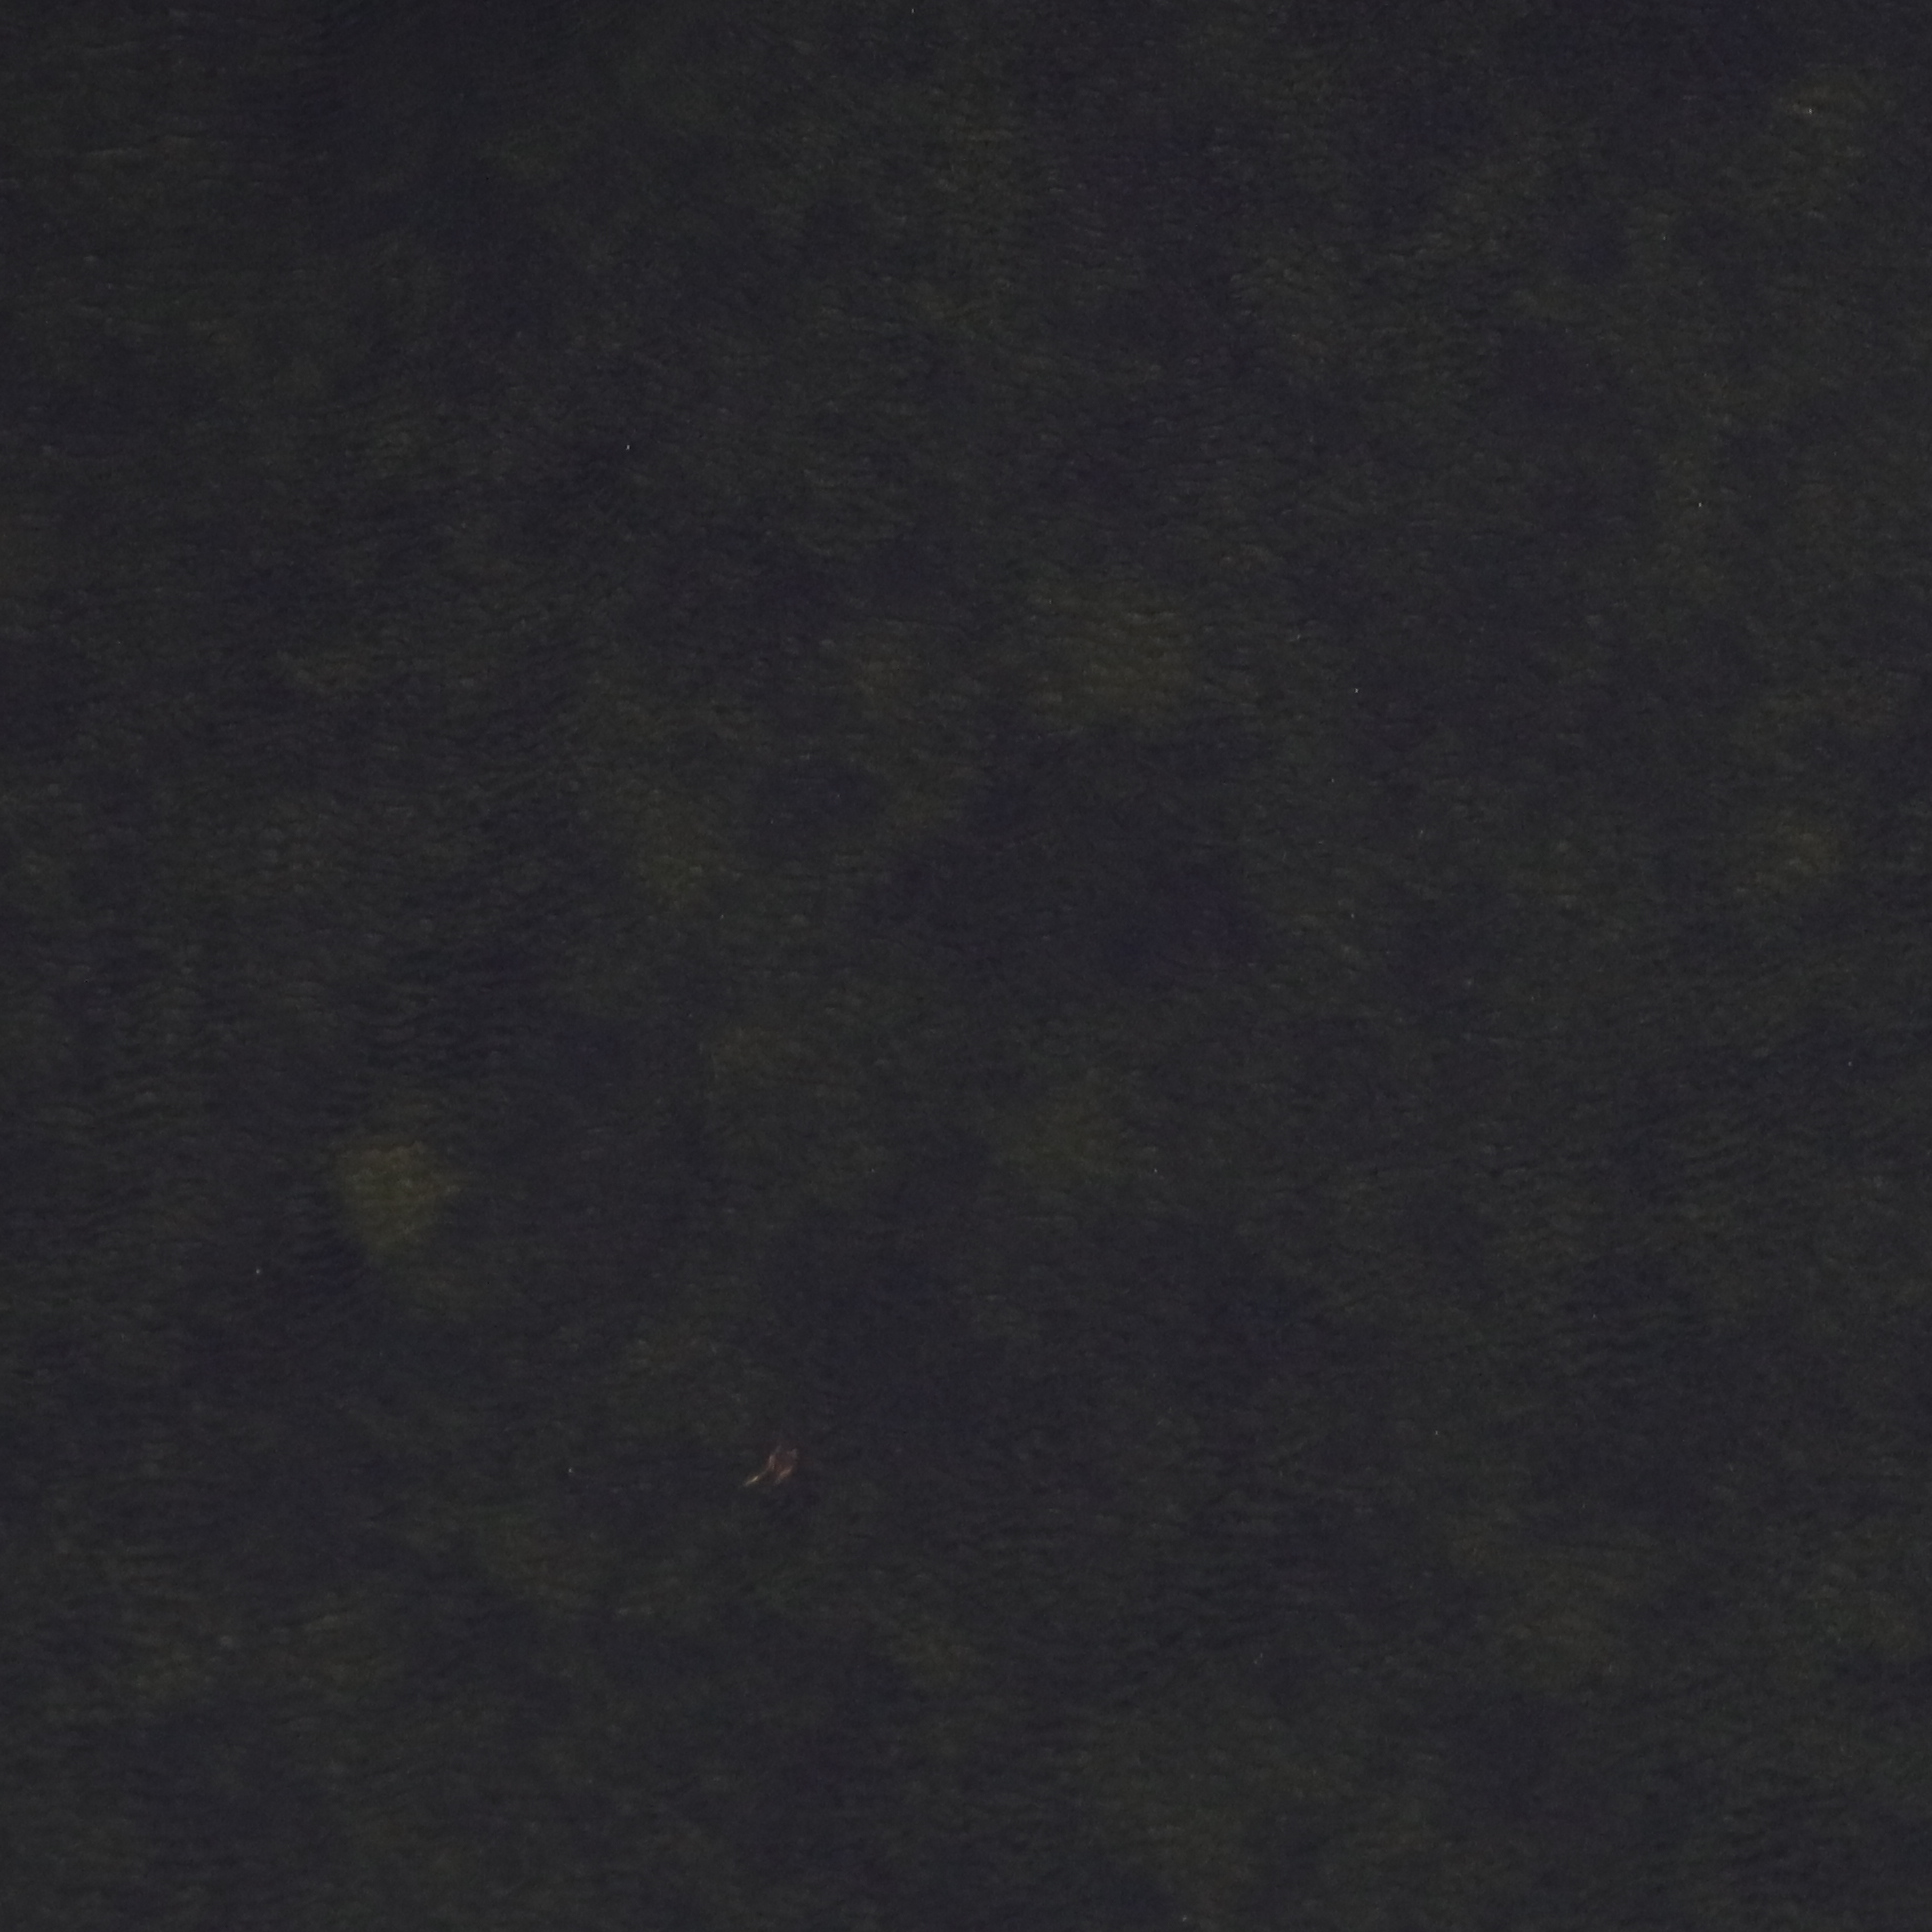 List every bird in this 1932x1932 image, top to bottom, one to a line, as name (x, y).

None